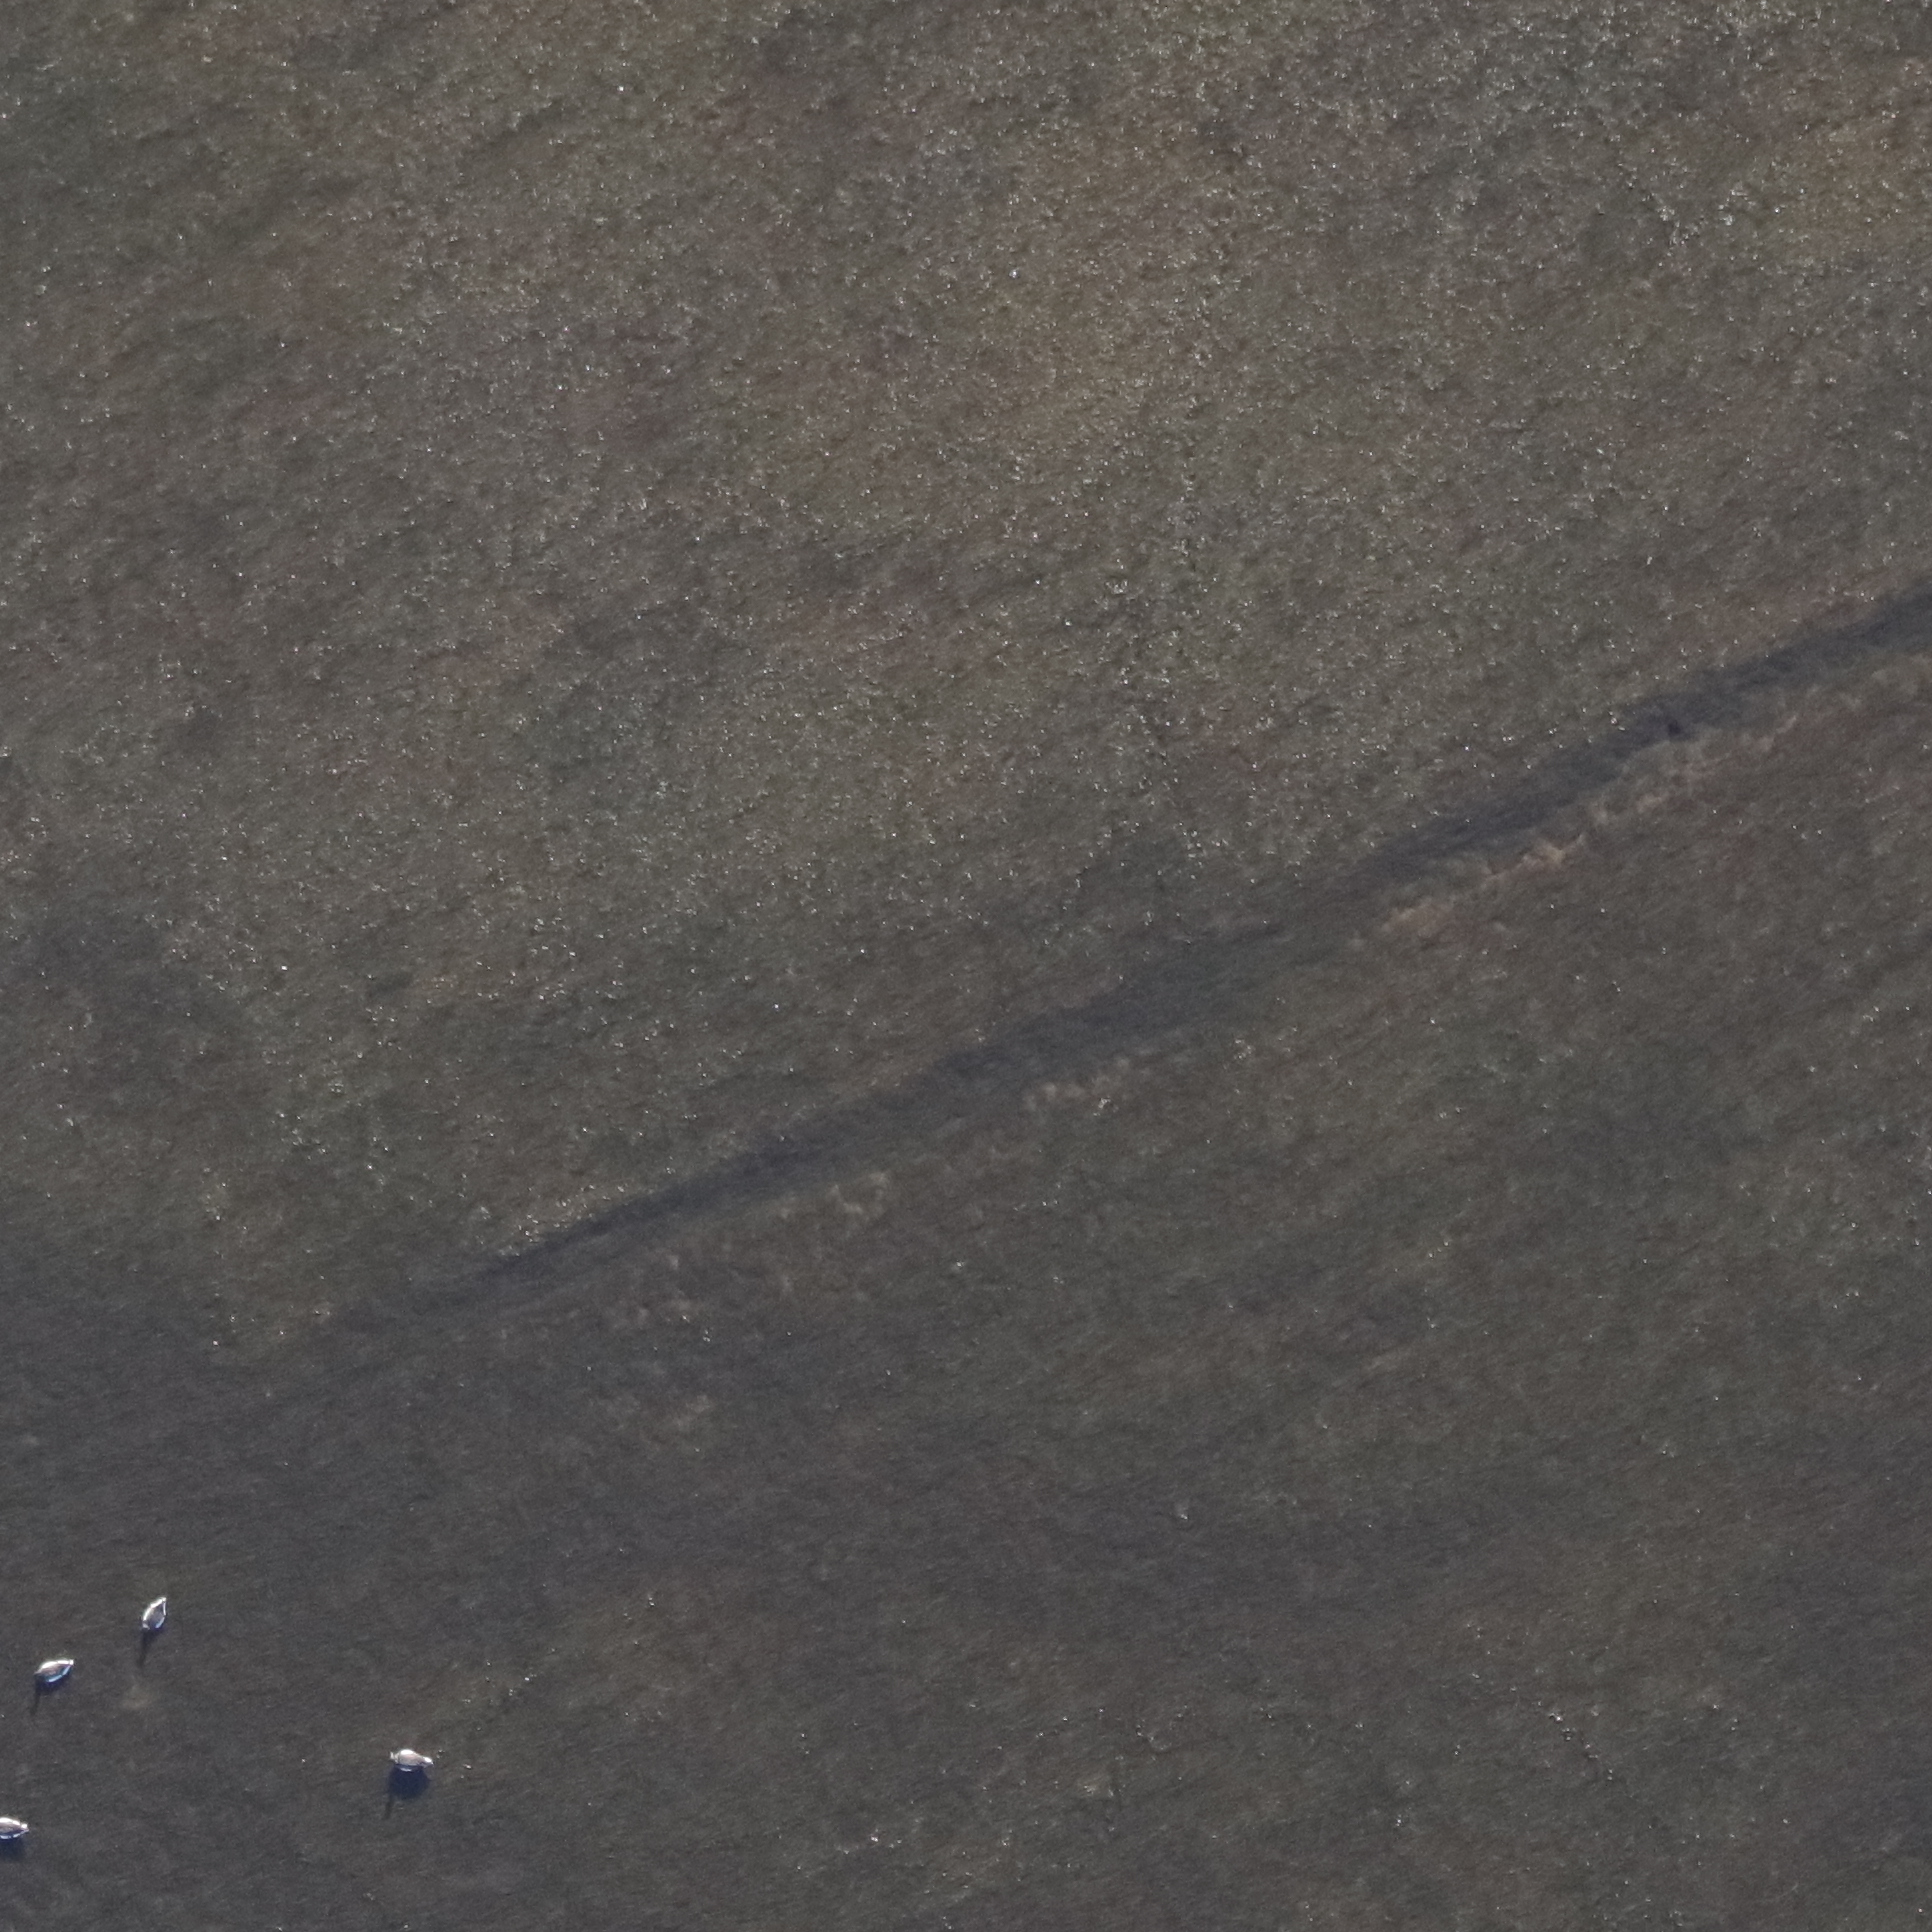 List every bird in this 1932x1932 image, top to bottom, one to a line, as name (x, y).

brant (154, 1617)
brant (51, 1672)
brant (411, 1762)
brant (4, 1827)